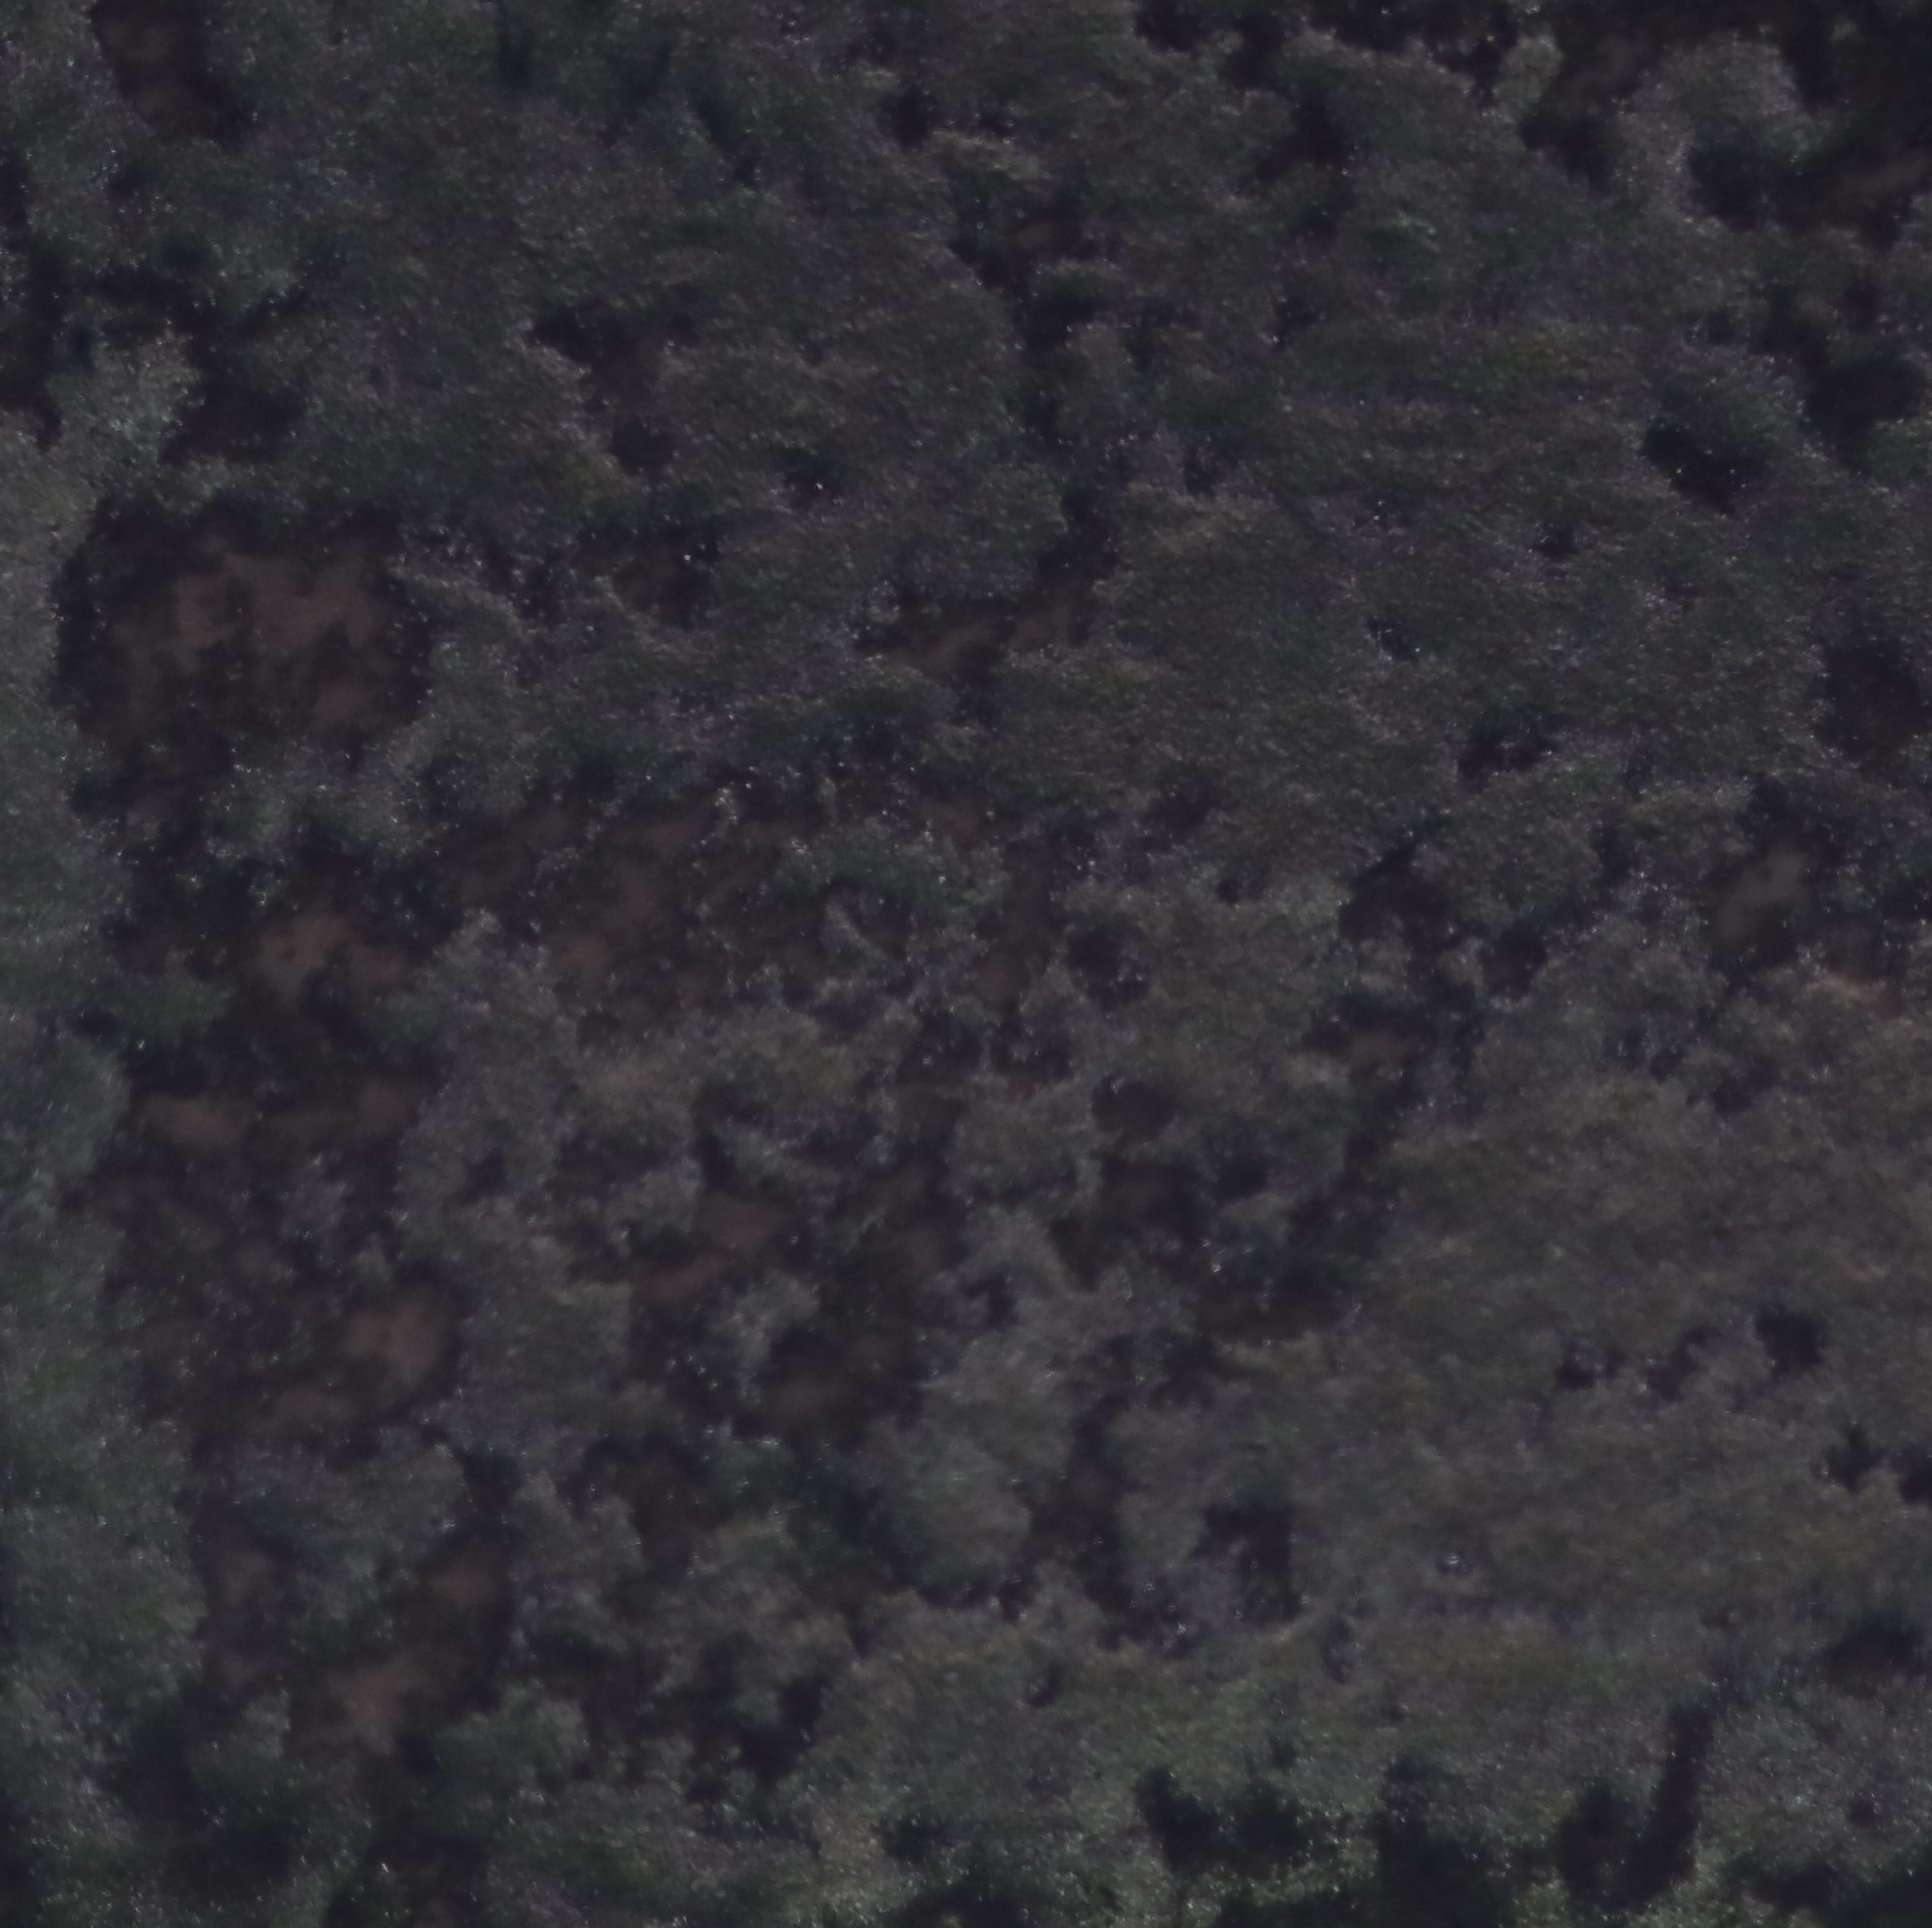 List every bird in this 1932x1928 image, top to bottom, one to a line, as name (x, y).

None